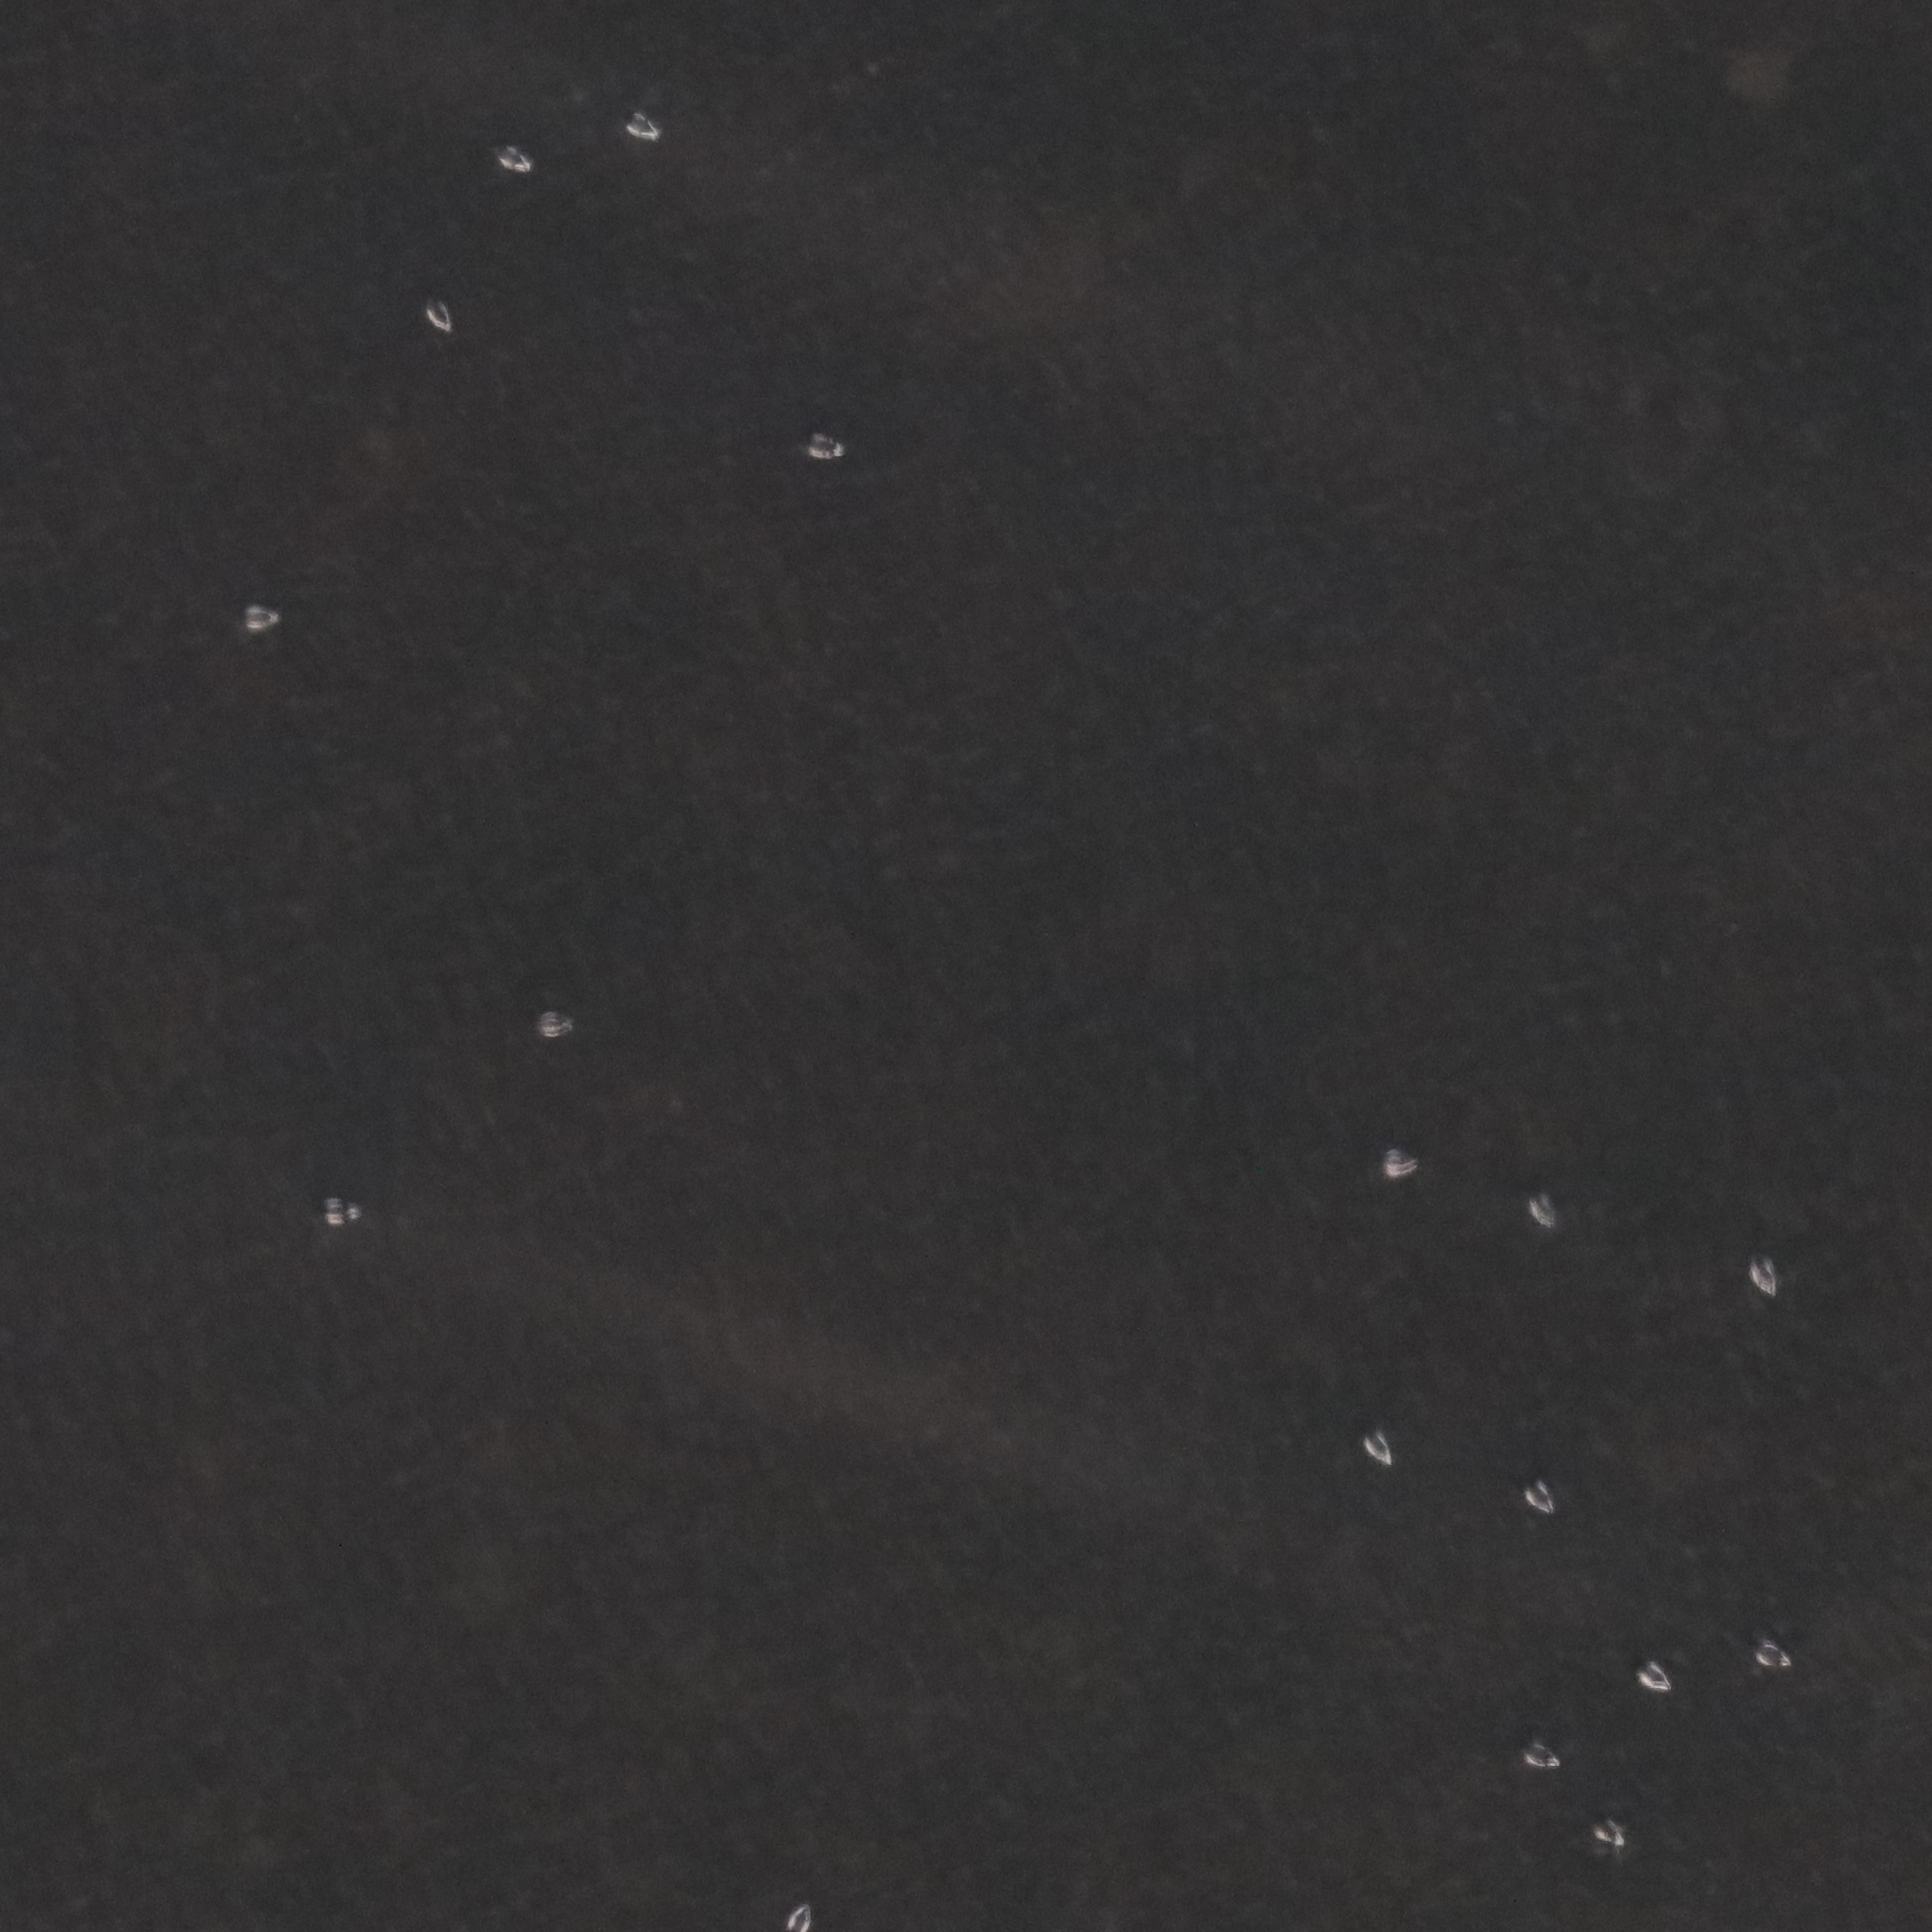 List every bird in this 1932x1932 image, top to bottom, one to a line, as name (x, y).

brant (641, 122)
brant (513, 160)
brant (440, 314)
brant (821, 445)
brant (259, 617)
brant (553, 1023)
brant (1393, 1160)
brant (1544, 1209)
brant (336, 1215)
brant (1762, 1278)
brant (1378, 1445)
brant (1541, 1496)
brant (1769, 1653)
brant (1651, 1675)
brant (1541, 1755)
brant (1609, 1836)
brant (801, 1923)